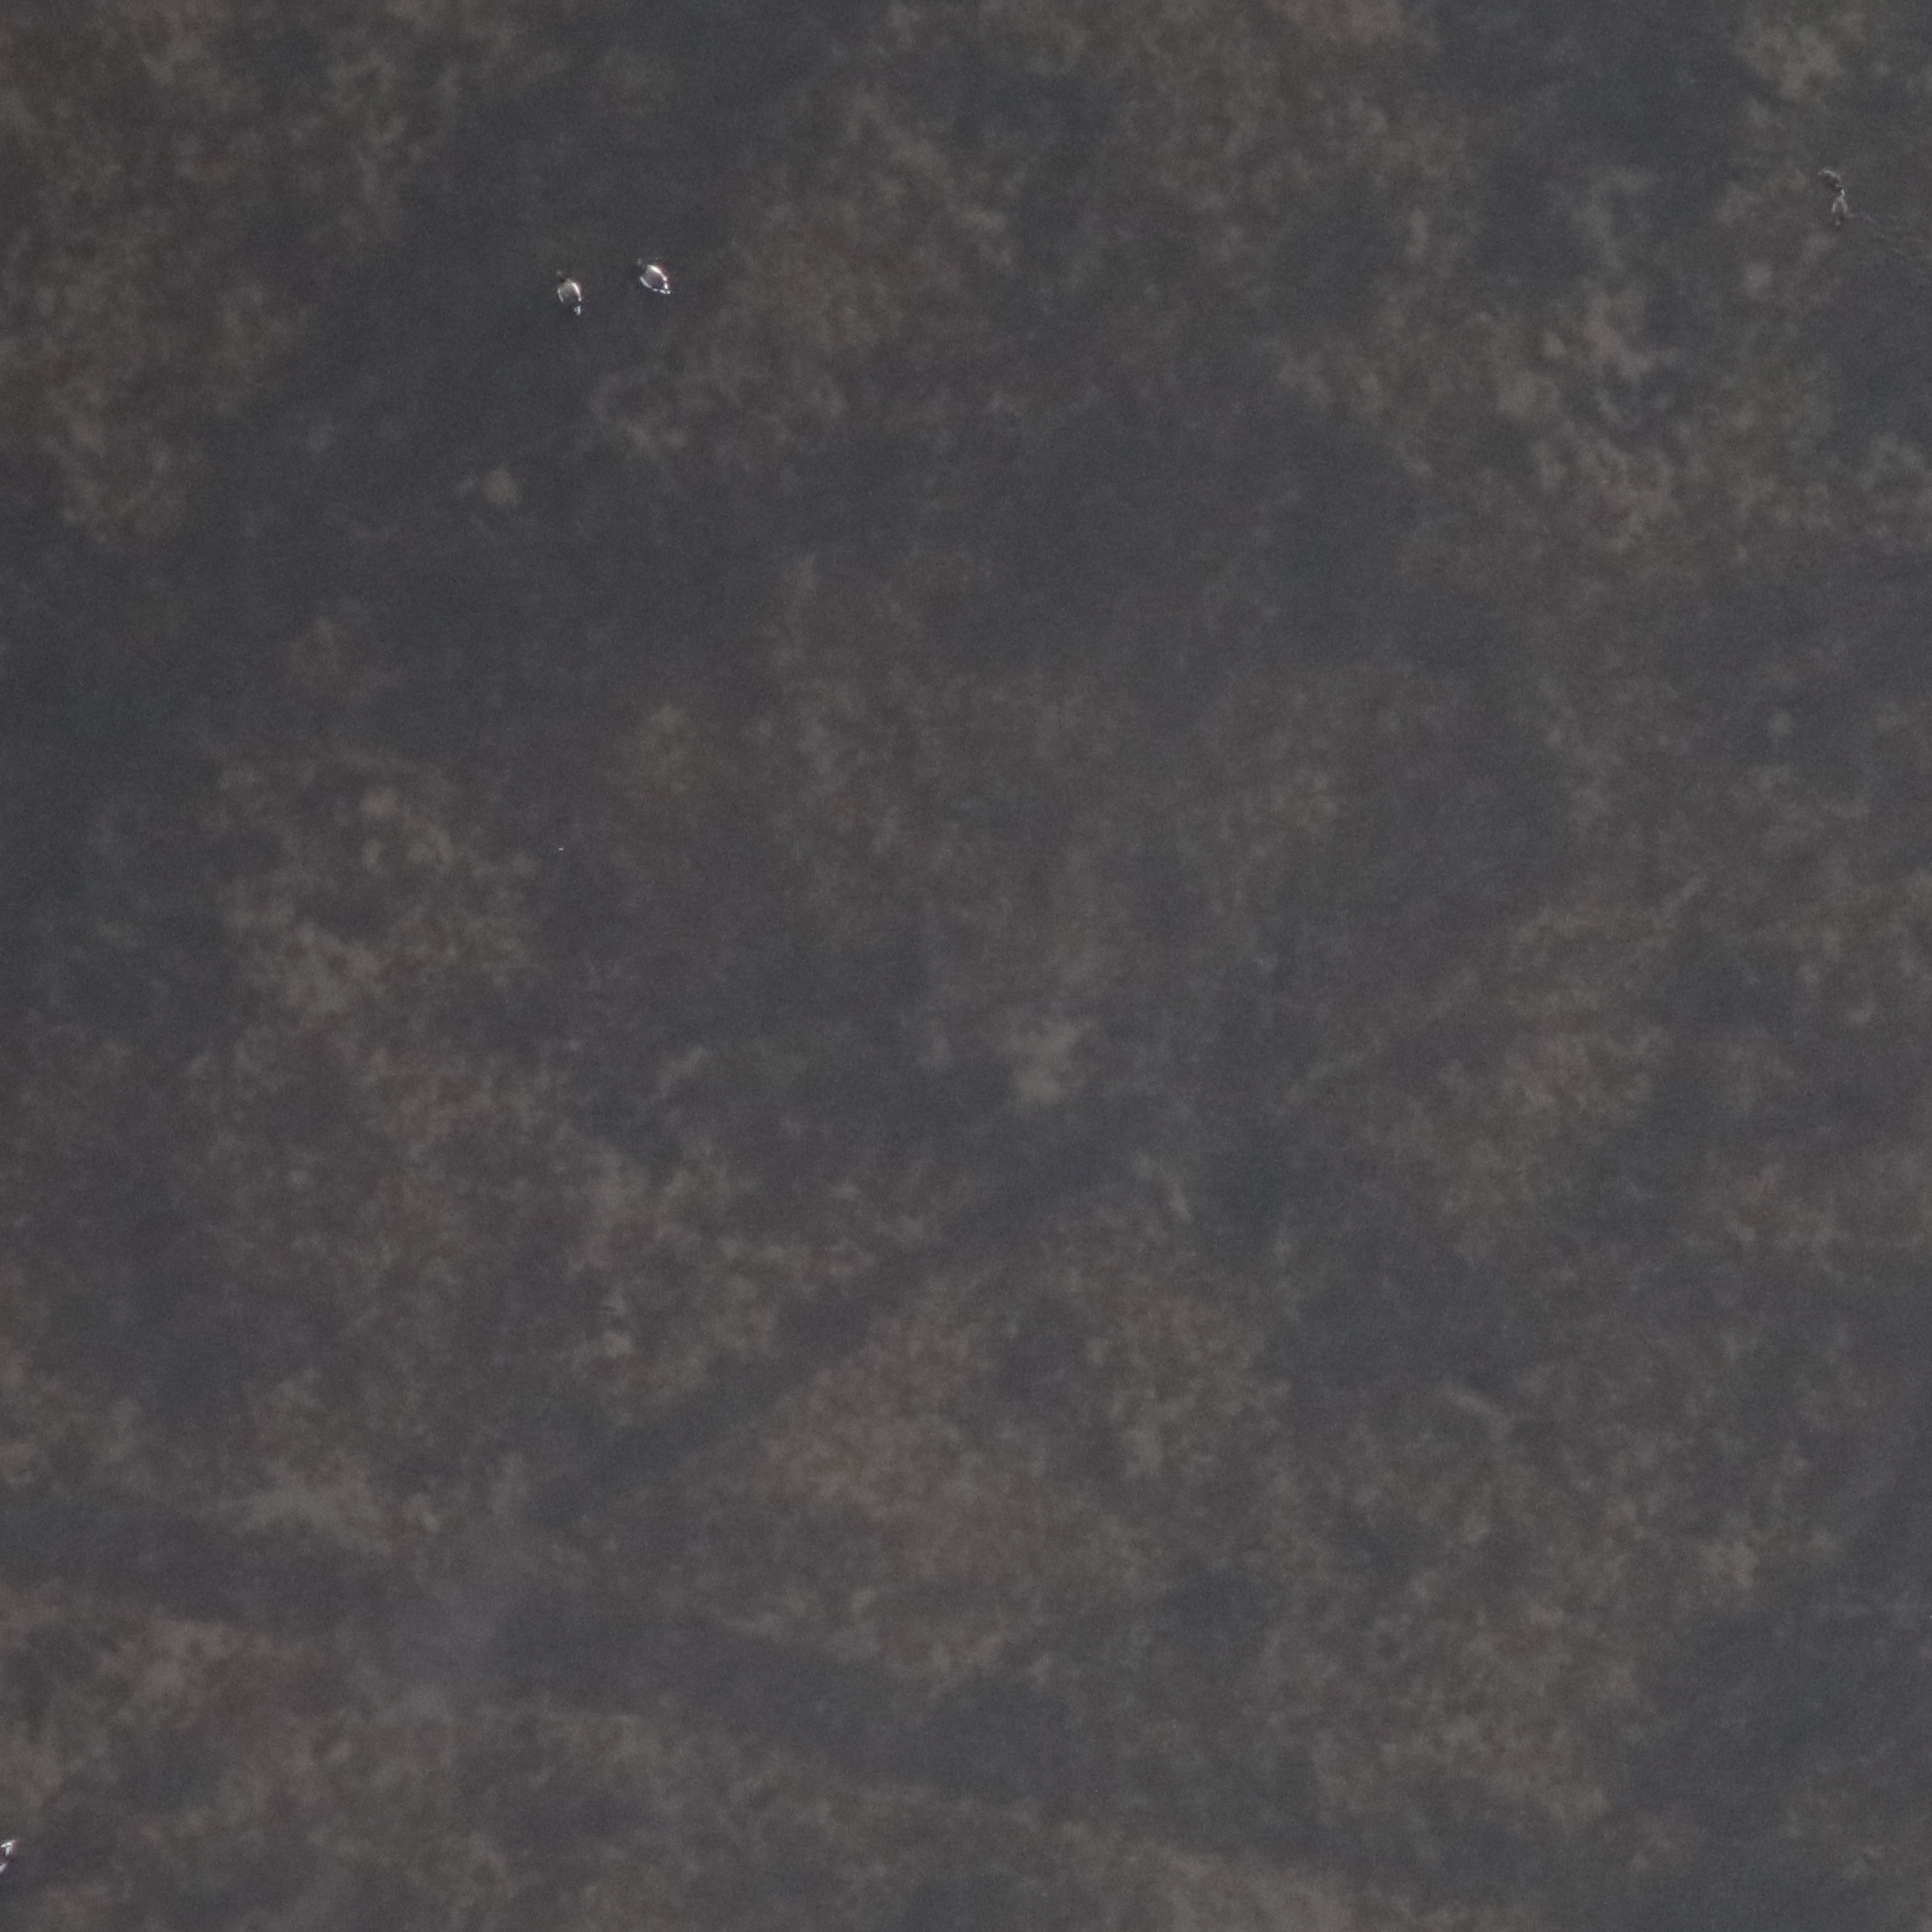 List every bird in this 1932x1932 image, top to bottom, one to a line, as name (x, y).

other bird (1831, 179)
other bird (1840, 210)
brant (654, 279)
brant (570, 291)